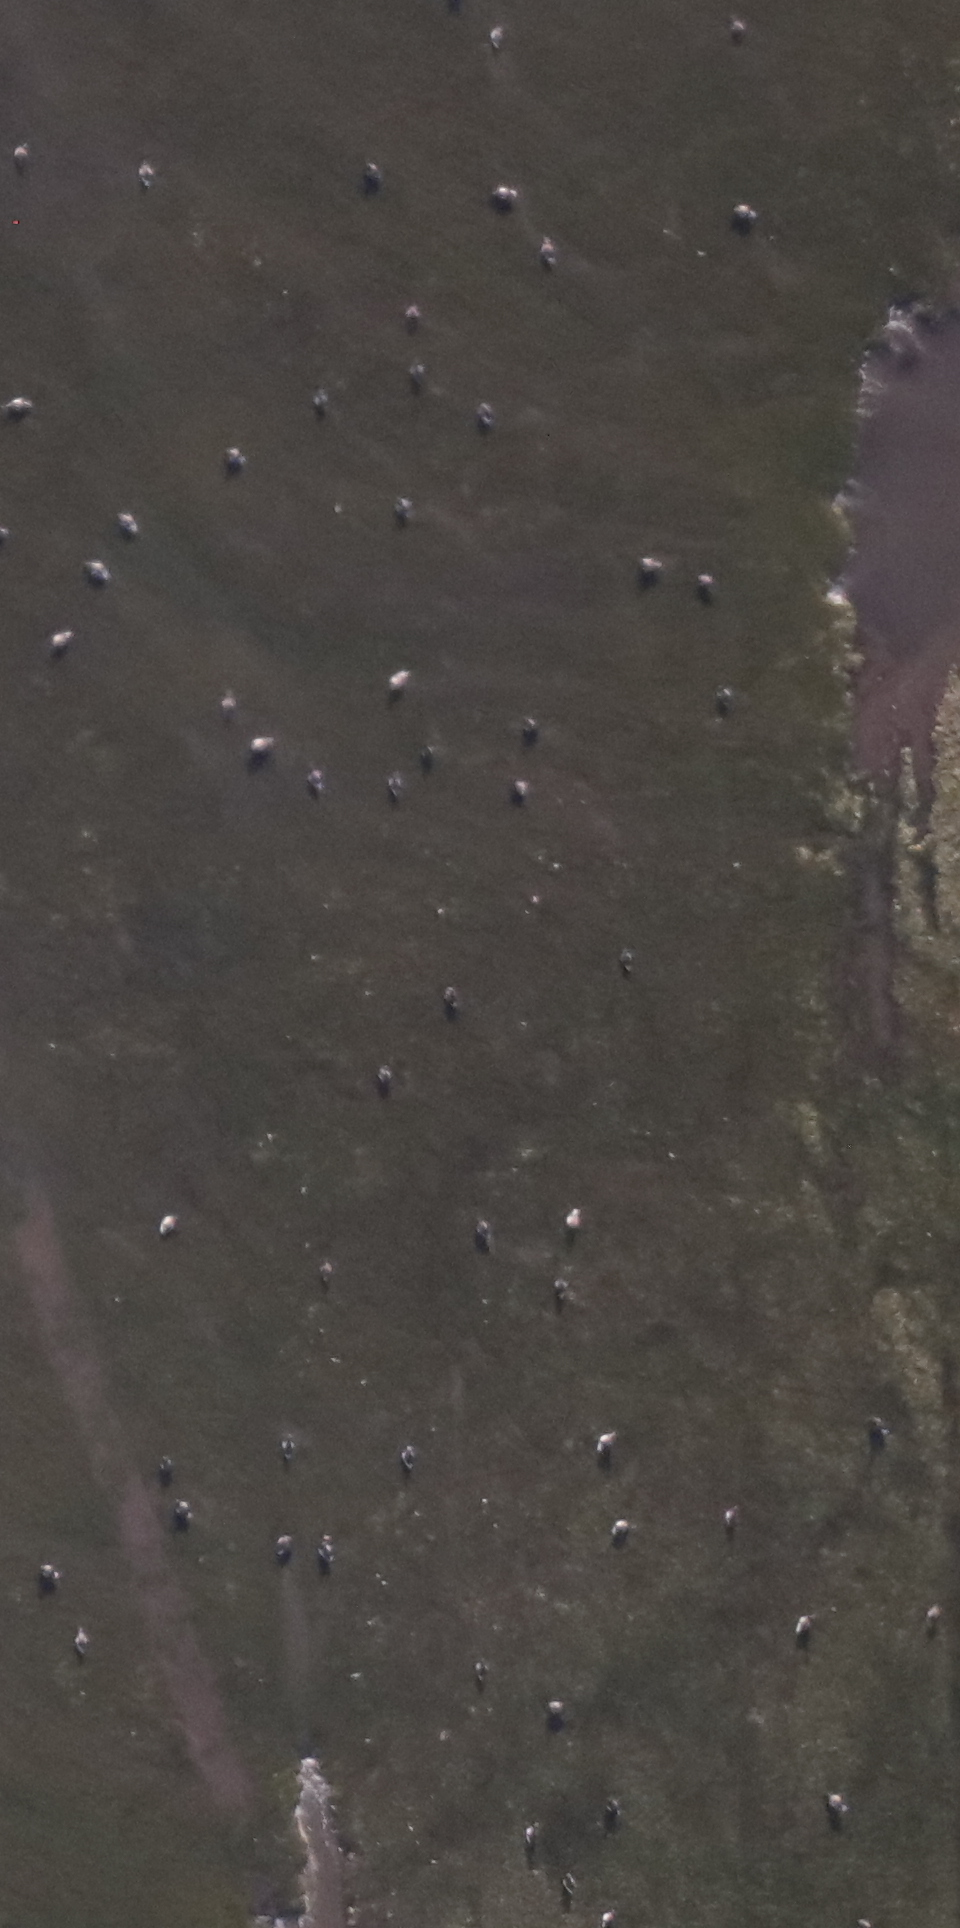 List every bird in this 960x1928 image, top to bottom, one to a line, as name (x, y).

brant (743, 29)
brant (500, 37)
brant (9, 162)
brant (375, 162)
brant (143, 178)
brant (497, 193)
brant (739, 210)
brant (547, 252)
brant (414, 313)
brant (427, 364)
brant (315, 402)
brant (25, 404)
brant (489, 405)
brant (243, 458)
brant (409, 506)
brant (130, 529)
brant (661, 566)
brant (101, 574)
brant (720, 576)
brant (55, 645)
brant (396, 676)
brant (231, 704)
brant (727, 705)
brant (530, 725)
brant (257, 745)
brant (437, 761)
brant (315, 776)
brant (394, 781)
brant (530, 792)
brant (619, 969)
brant (454, 984)
brant (397, 1070)
brant (573, 1222)
brant (166, 1227)
brant (490, 1236)
brant (330, 1268)
brant (573, 1296)
brant (885, 1430)
brant (604, 1447)
brant (295, 1456)
brant (168, 1461)
brant (407, 1471)
brant (187, 1521)
brant (735, 1522)
brant (631, 1525)
brant (288, 1544)
brant (330, 1553)
brant (54, 1568)
brant (942, 1614)
brant (800, 1624)
brant (83, 1642)
brant (483, 1671)
brant (549, 1714)
brant (838, 1796)
brant (607, 1815)
brant (538, 1843)
brant (566, 1885)
brant (608, 1919)